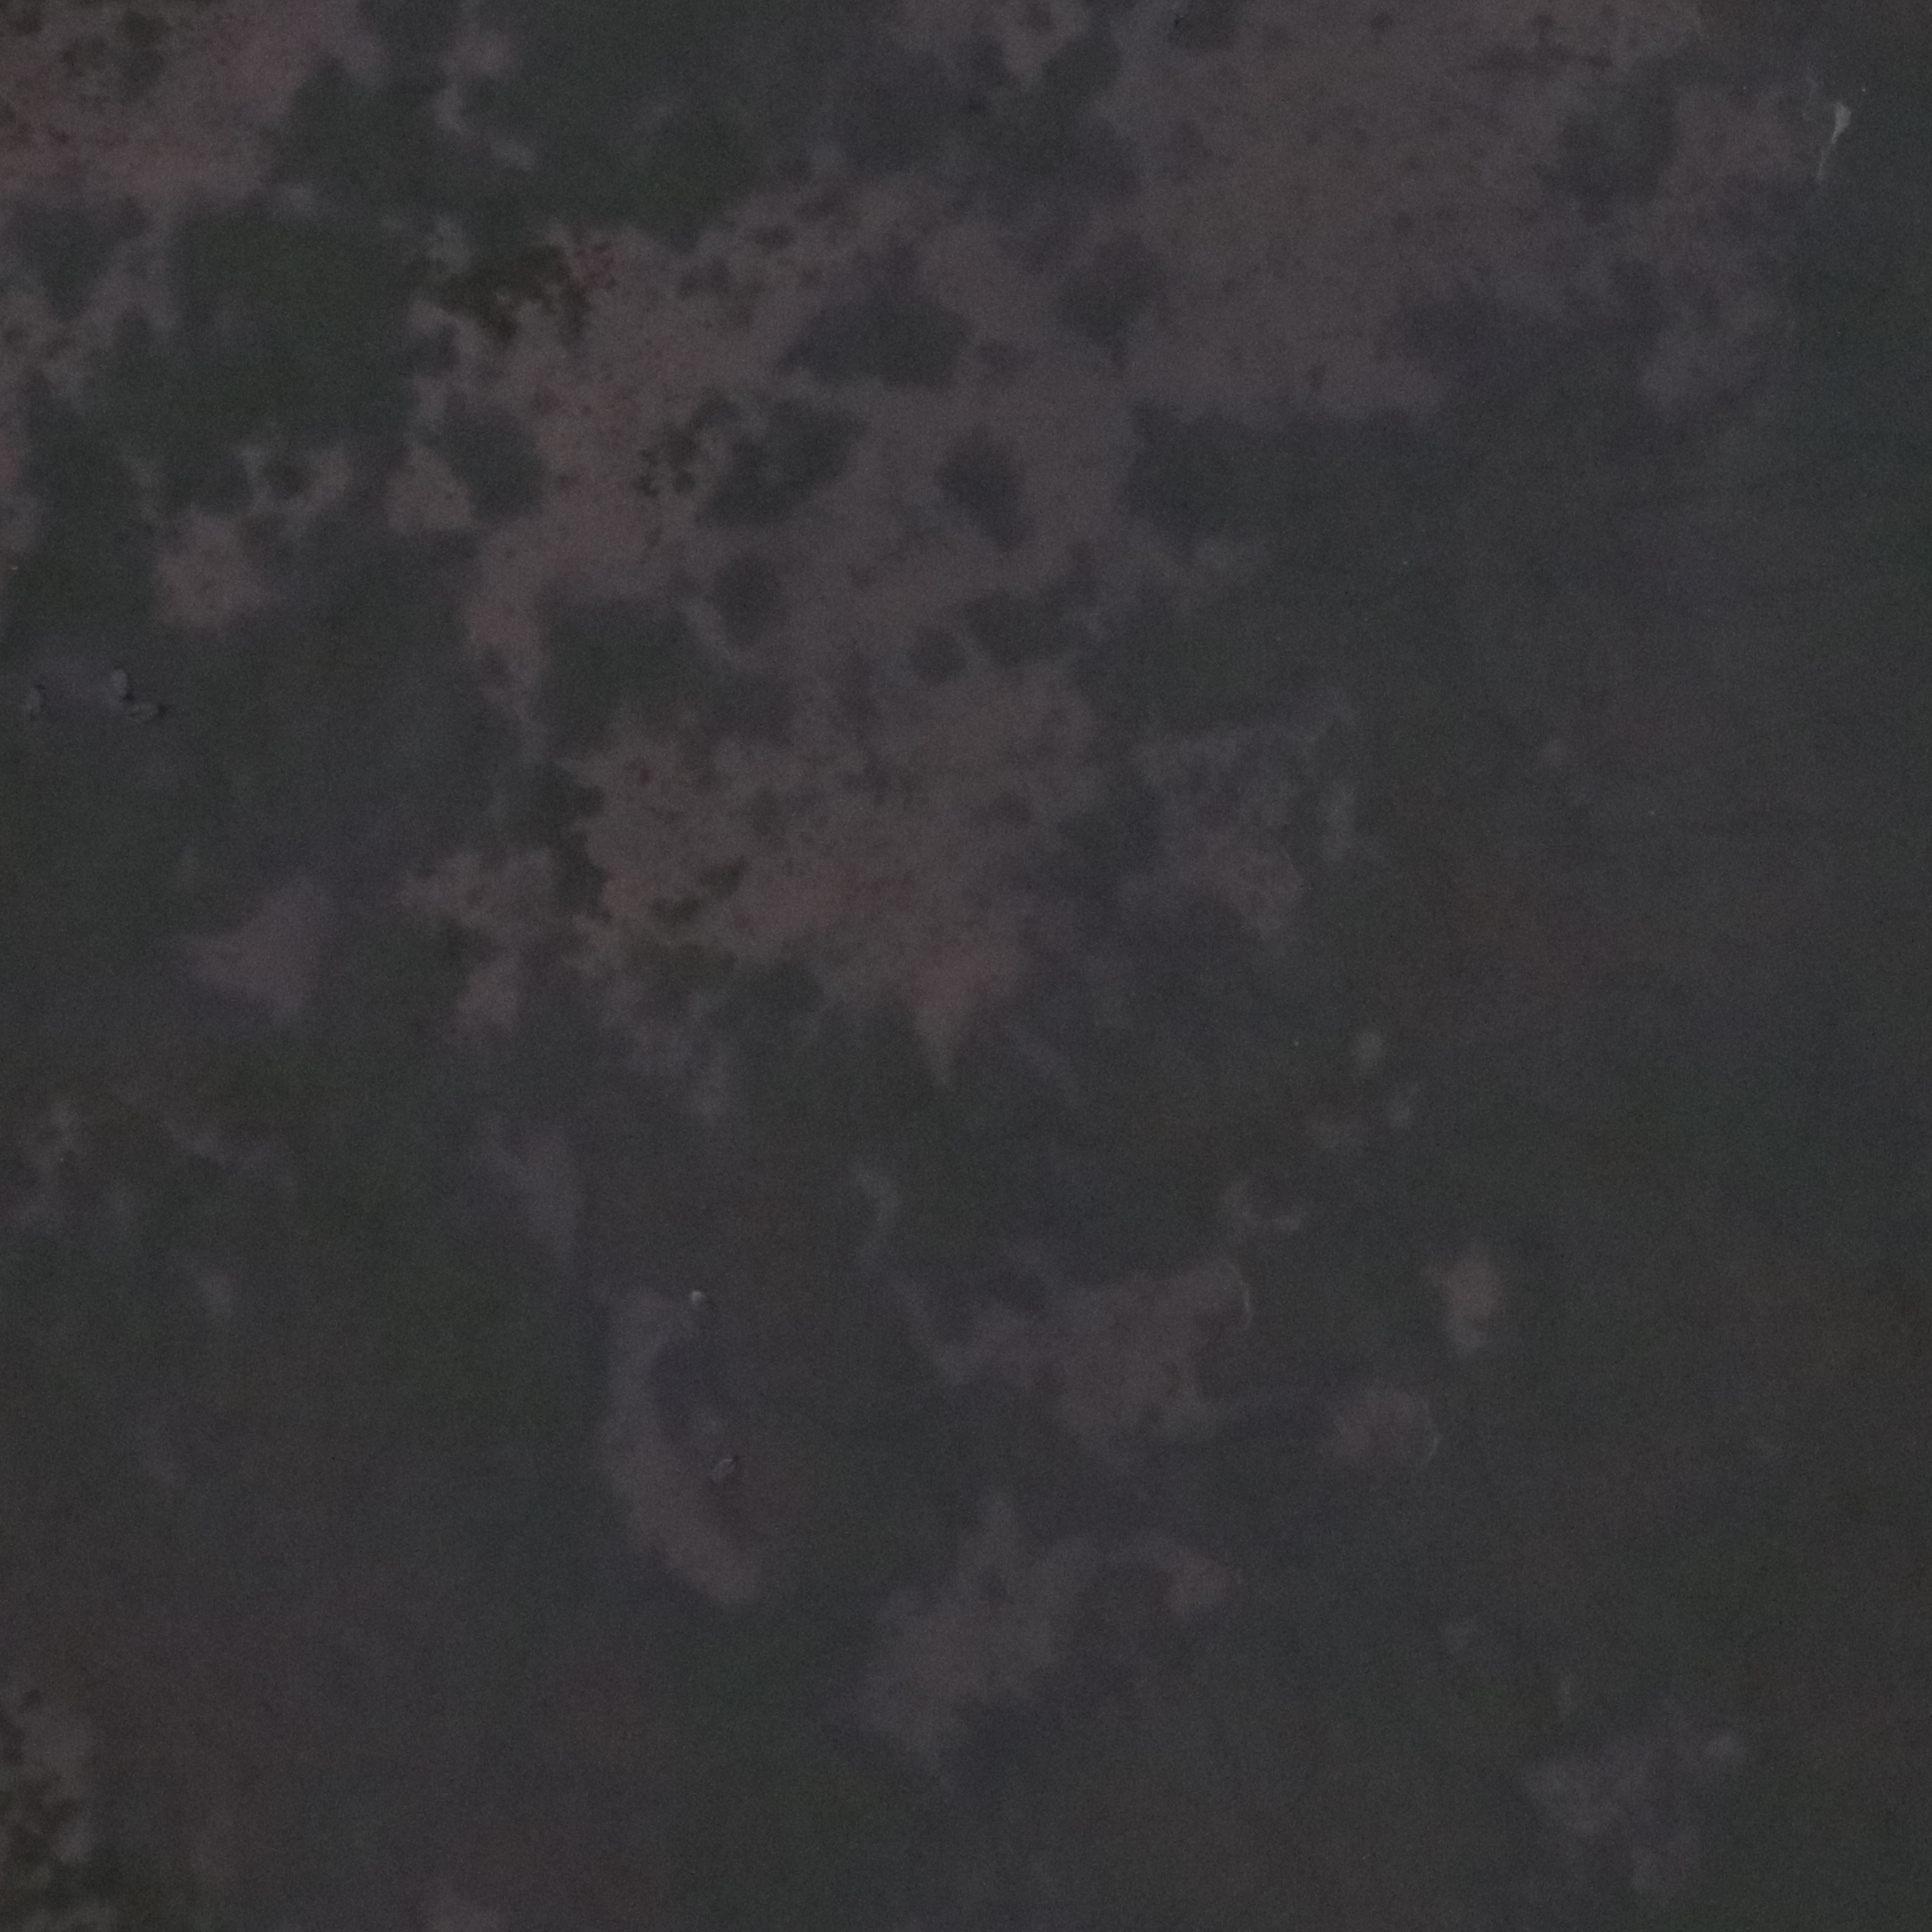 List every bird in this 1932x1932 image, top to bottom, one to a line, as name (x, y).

Canada goose (1183, 5)
Canada goose (121, 678)
Canada goose (31, 702)
Canada goose (143, 711)
Canada goose (701, 1303)
Canada goose (730, 1464)